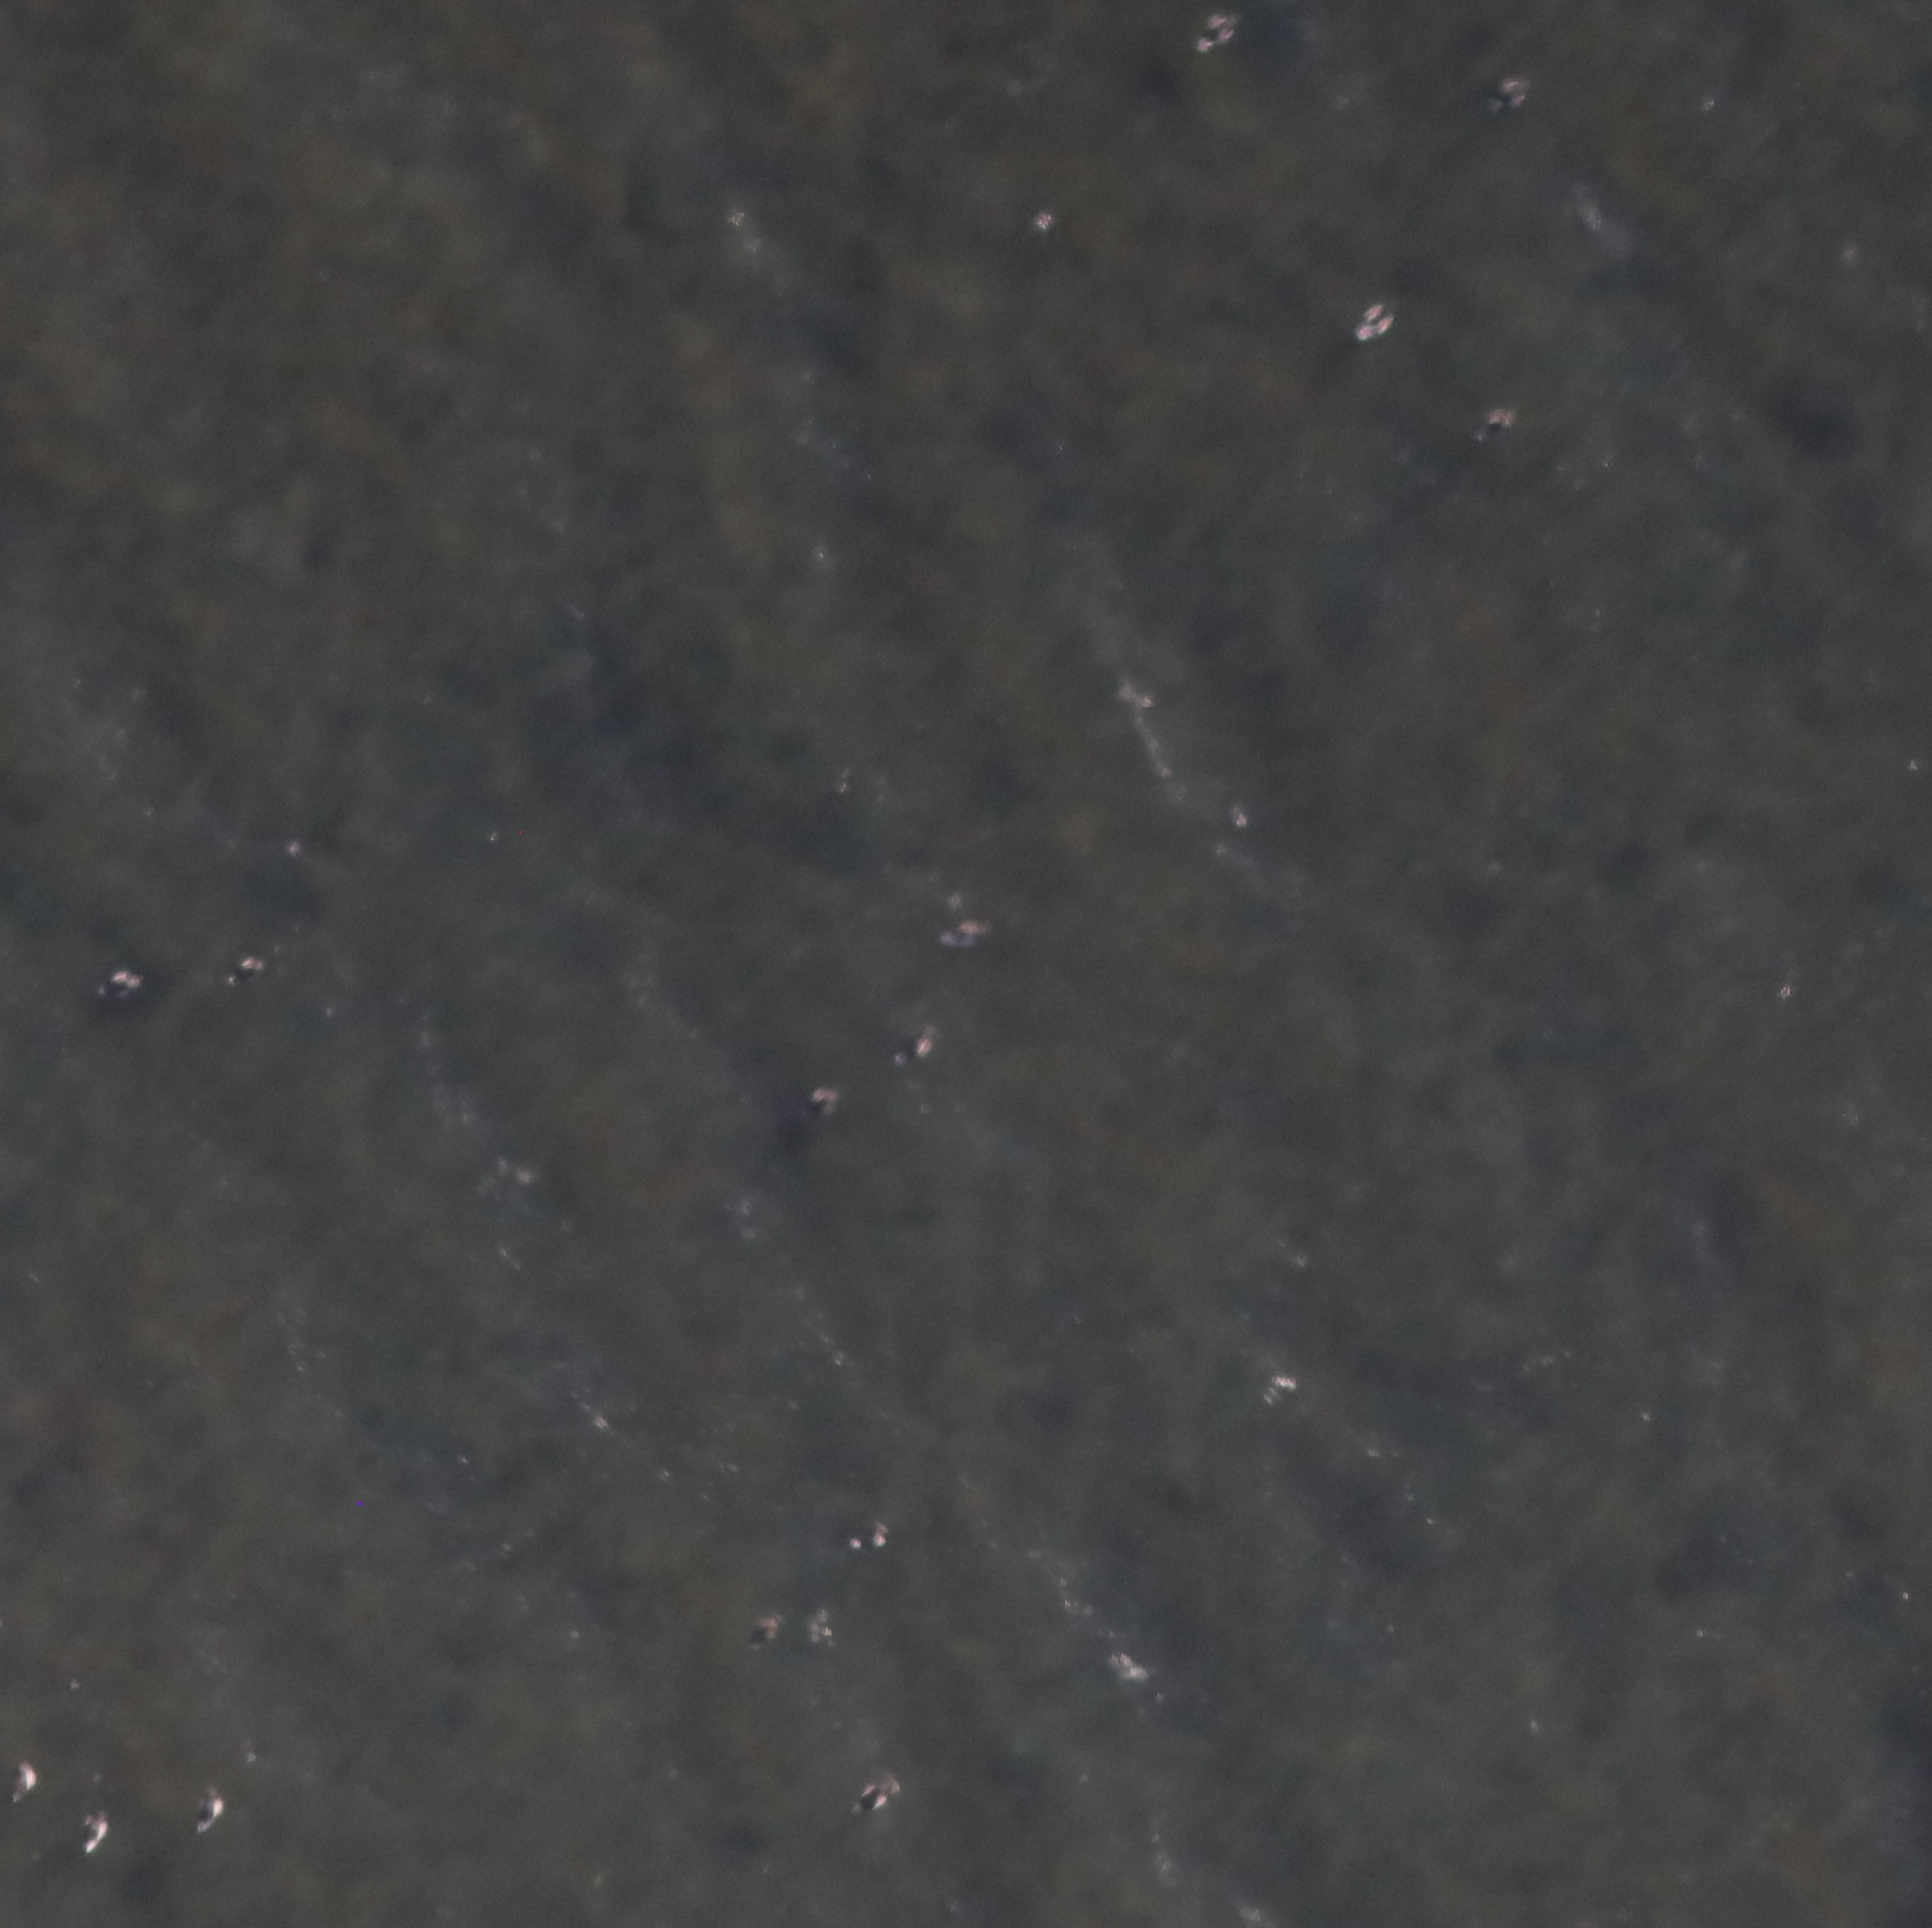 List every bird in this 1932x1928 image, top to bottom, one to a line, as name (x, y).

brant (1217, 28)
brant (1510, 96)
brant (1372, 323)
brant (1497, 421)
brant (964, 937)
brant (249, 971)
brant (117, 985)
brant (914, 1047)
brant (816, 1103)
brant (871, 1543)
brant (761, 1629)
brant (22, 1783)
brant (876, 1796)
brant (211, 1807)
brant (93, 1832)